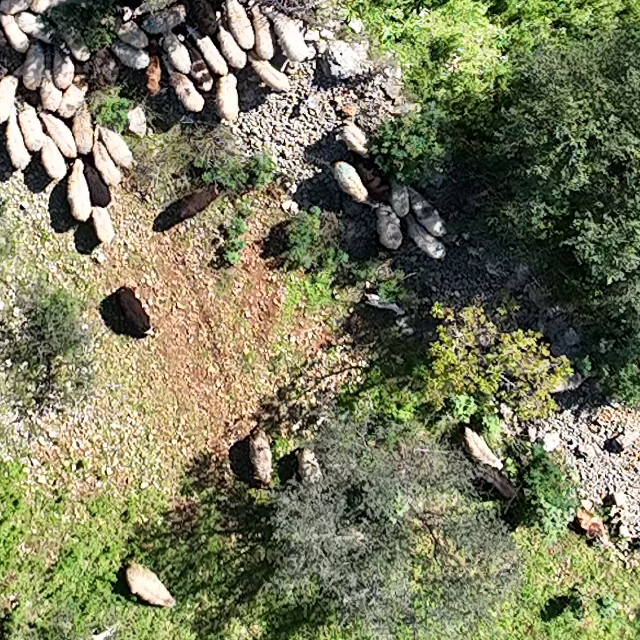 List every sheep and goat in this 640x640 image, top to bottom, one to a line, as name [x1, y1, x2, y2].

sheep [0, 0, 40, 15]
sheep [30, 0, 71, 13]
sheep [178, 0, 219, 34]
sheep [226, 0, 255, 50]
sheep [247, 0, 274, 59]
sheep [0, 3, 29, 53]
sheep [141, 5, 185, 34]
sheep [262, 6, 310, 62]
sheep [15, 13, 71, 54]
sheep [108, 18, 148, 48]
sheep [56, 20, 90, 62]
sheep [186, 25, 229, 75]
sheep [216, 25, 247, 68]
sheep [163, 31, 192, 73]
sheep [110, 36, 150, 70]
sheep [179, 37, 213, 91]
sheep [21, 39, 44, 91]
sheep [41, 46, 62, 111]
sheep [54, 46, 75, 89]
sheep [92, 49, 118, 82]
sheep [248, 54, 291, 91]
sheep [146, 56, 161, 96]
sheep [0, 65, 22, 124]
sheep [169, 69, 205, 113]
sheep [215, 74, 240, 123]
sheep [58, 78, 89, 120]
sheep [18, 102, 43, 152]
sheep [73, 102, 93, 154]
sheep [6, 106, 31, 169]
sheep [36, 106, 78, 158]
sheep [341, 119, 370, 158]
sheep [99, 127, 134, 168]
sheep [42, 135, 67, 180]
sheep [93, 139, 121, 186]
sheep [67, 159, 92, 221]
sheep [334, 161, 367, 202]
sheep [83, 164, 111, 207]
sheep [359, 164, 391, 202]
sheep [391, 178, 409, 217]
sheep [408, 184, 447, 237]
sheep [179, 185, 222, 220]
sheep [376, 204, 402, 249]
sheep [91, 206, 115, 244]
sheep [406, 214, 446, 258]
sheep [115, 287, 155, 338]
sheep [363, 292, 403, 315]
sheep [251, 427, 272, 484]
sheep [464, 427, 503, 470]
sheep [299, 446, 323, 484]
sheep [477, 465, 516, 504]
sheep [127, 562, 176, 609]